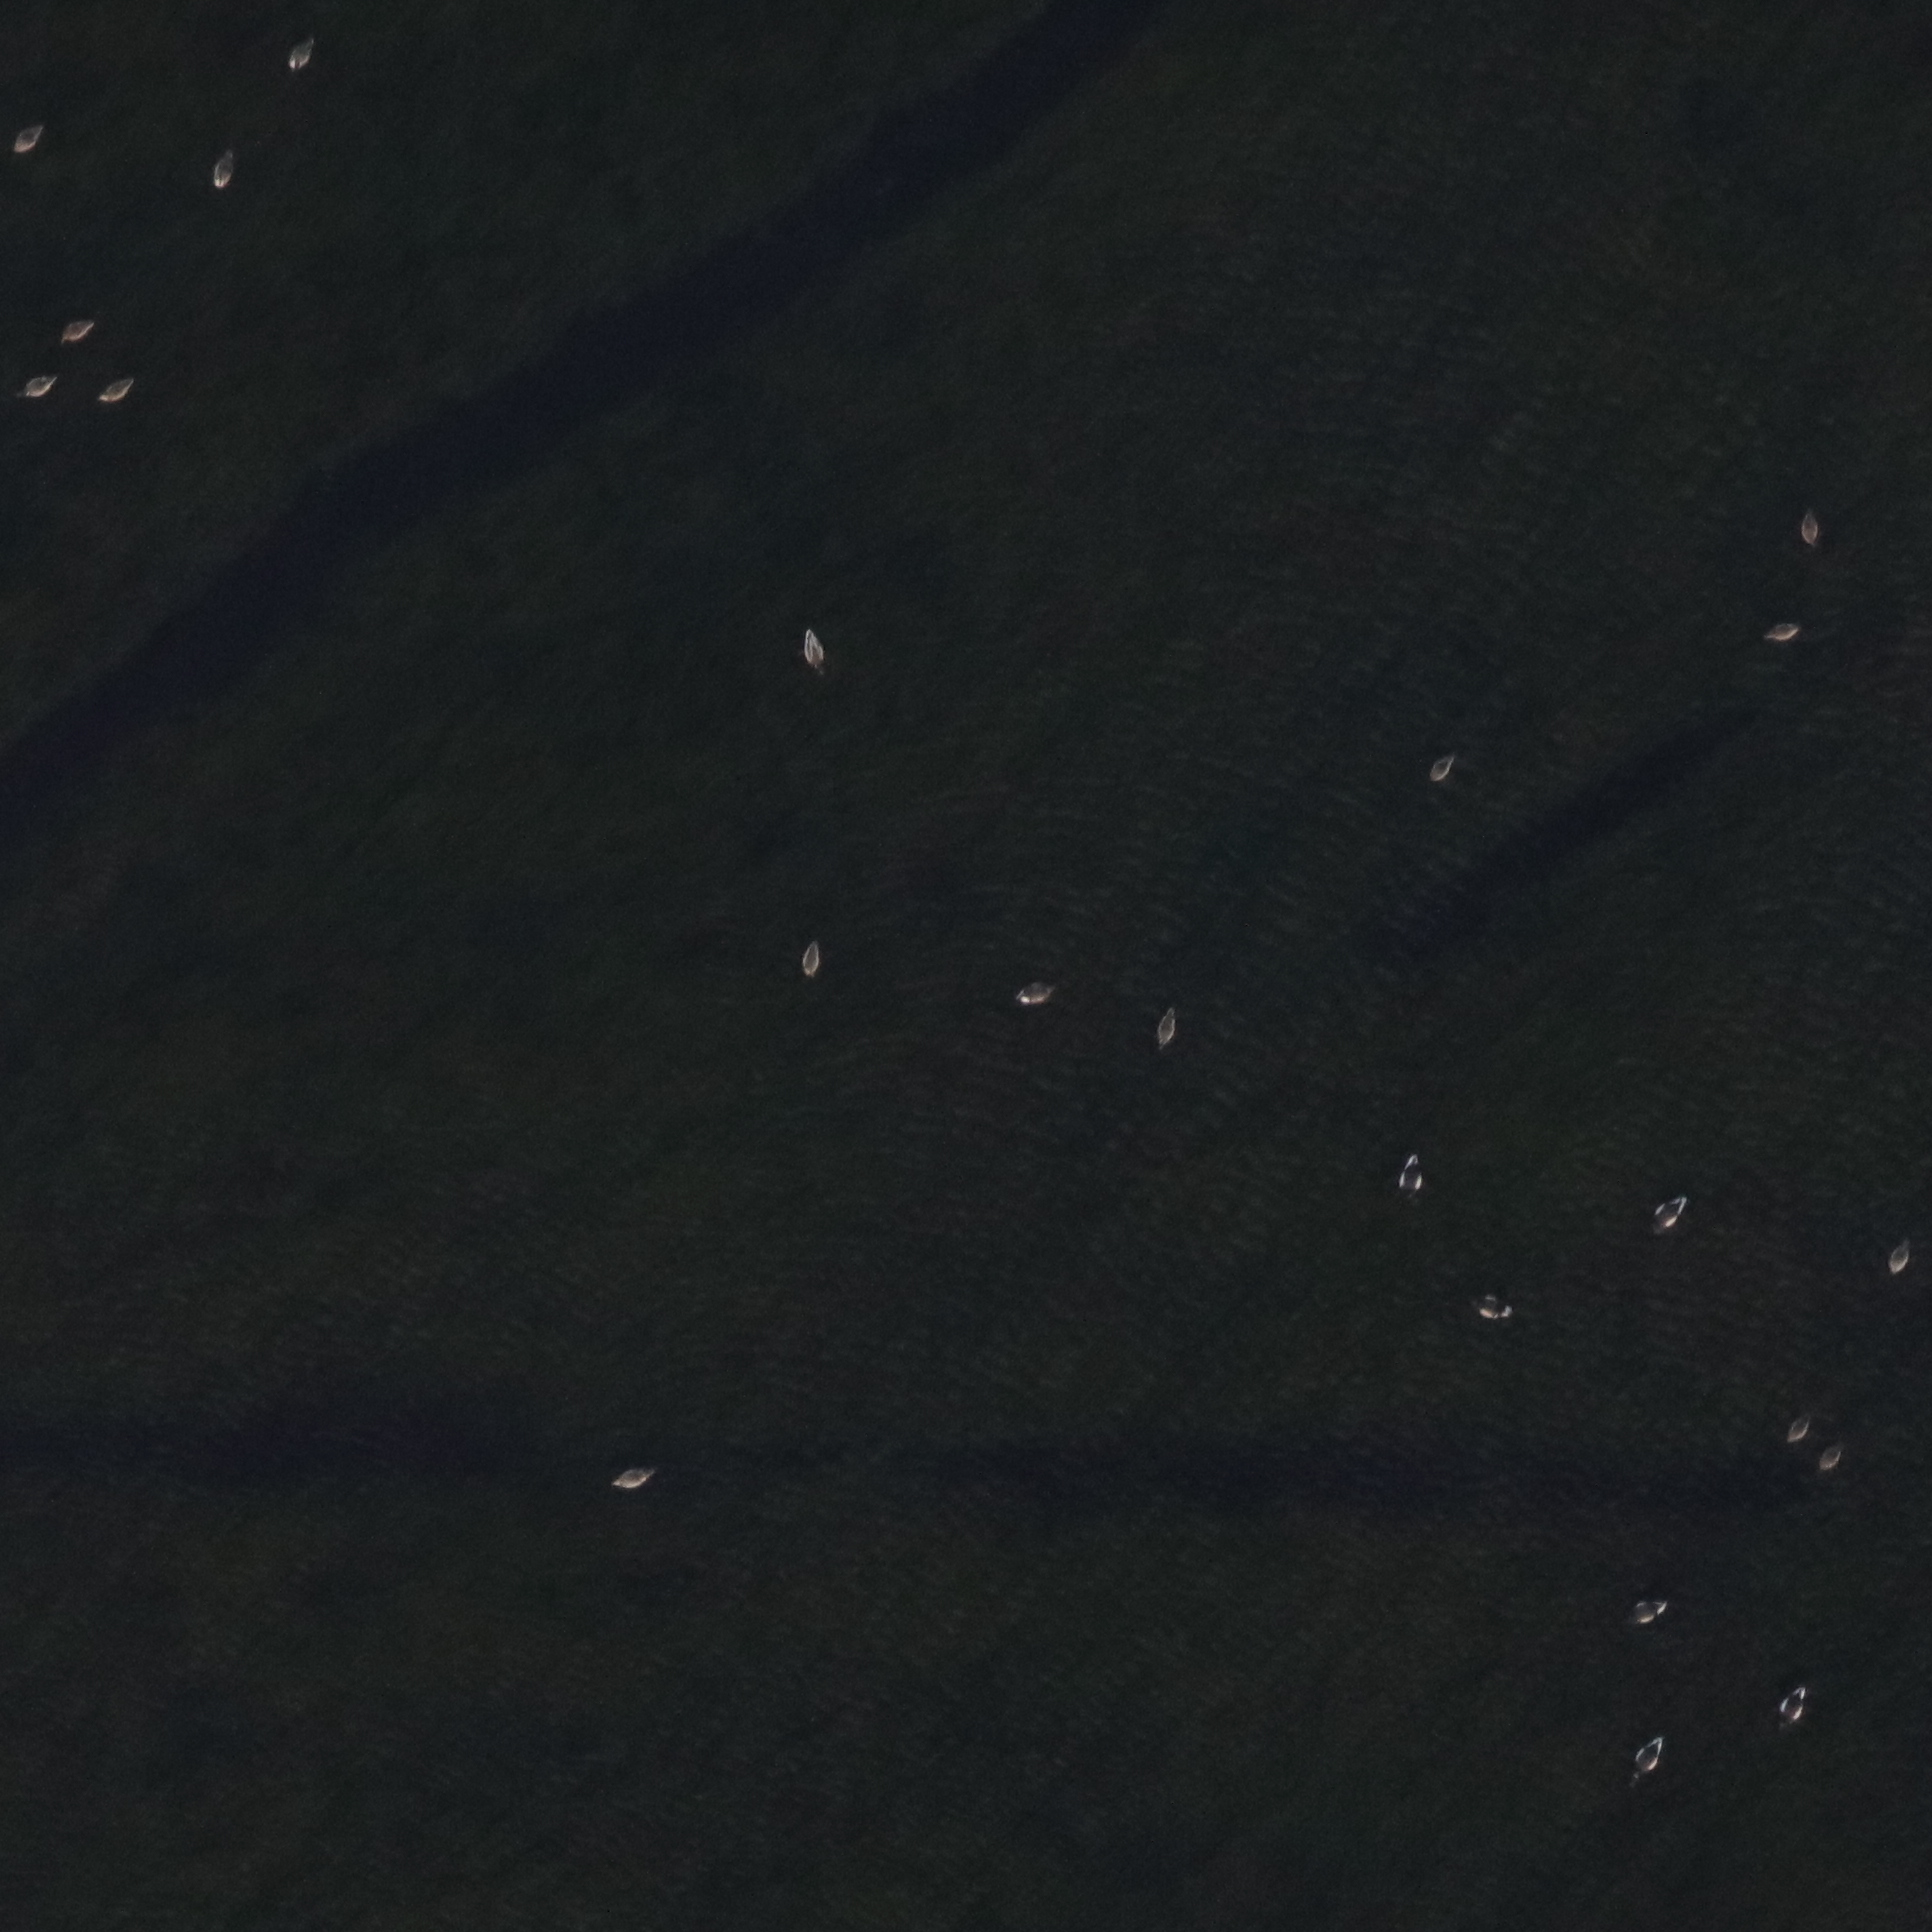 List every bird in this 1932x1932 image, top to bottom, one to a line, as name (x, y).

other bird (303, 51)
other bird (23, 138)
other bird (222, 168)
other bird (78, 333)
other bird (36, 388)
other bird (119, 392)
other bird (1803, 528)
other bird (1779, 634)
other bird (811, 656)
other bird (1442, 769)
other bird (804, 961)
brant (1036, 993)
other bird (1170, 1027)
brant (1409, 1179)
brant (1667, 1215)
other bird (1898, 1261)
brant (1493, 1307)
other bird (1797, 1428)
other bird (1830, 1457)
other bird (635, 1477)
brant (1646, 1611)
brant (1792, 1707)
brant (1645, 1758)